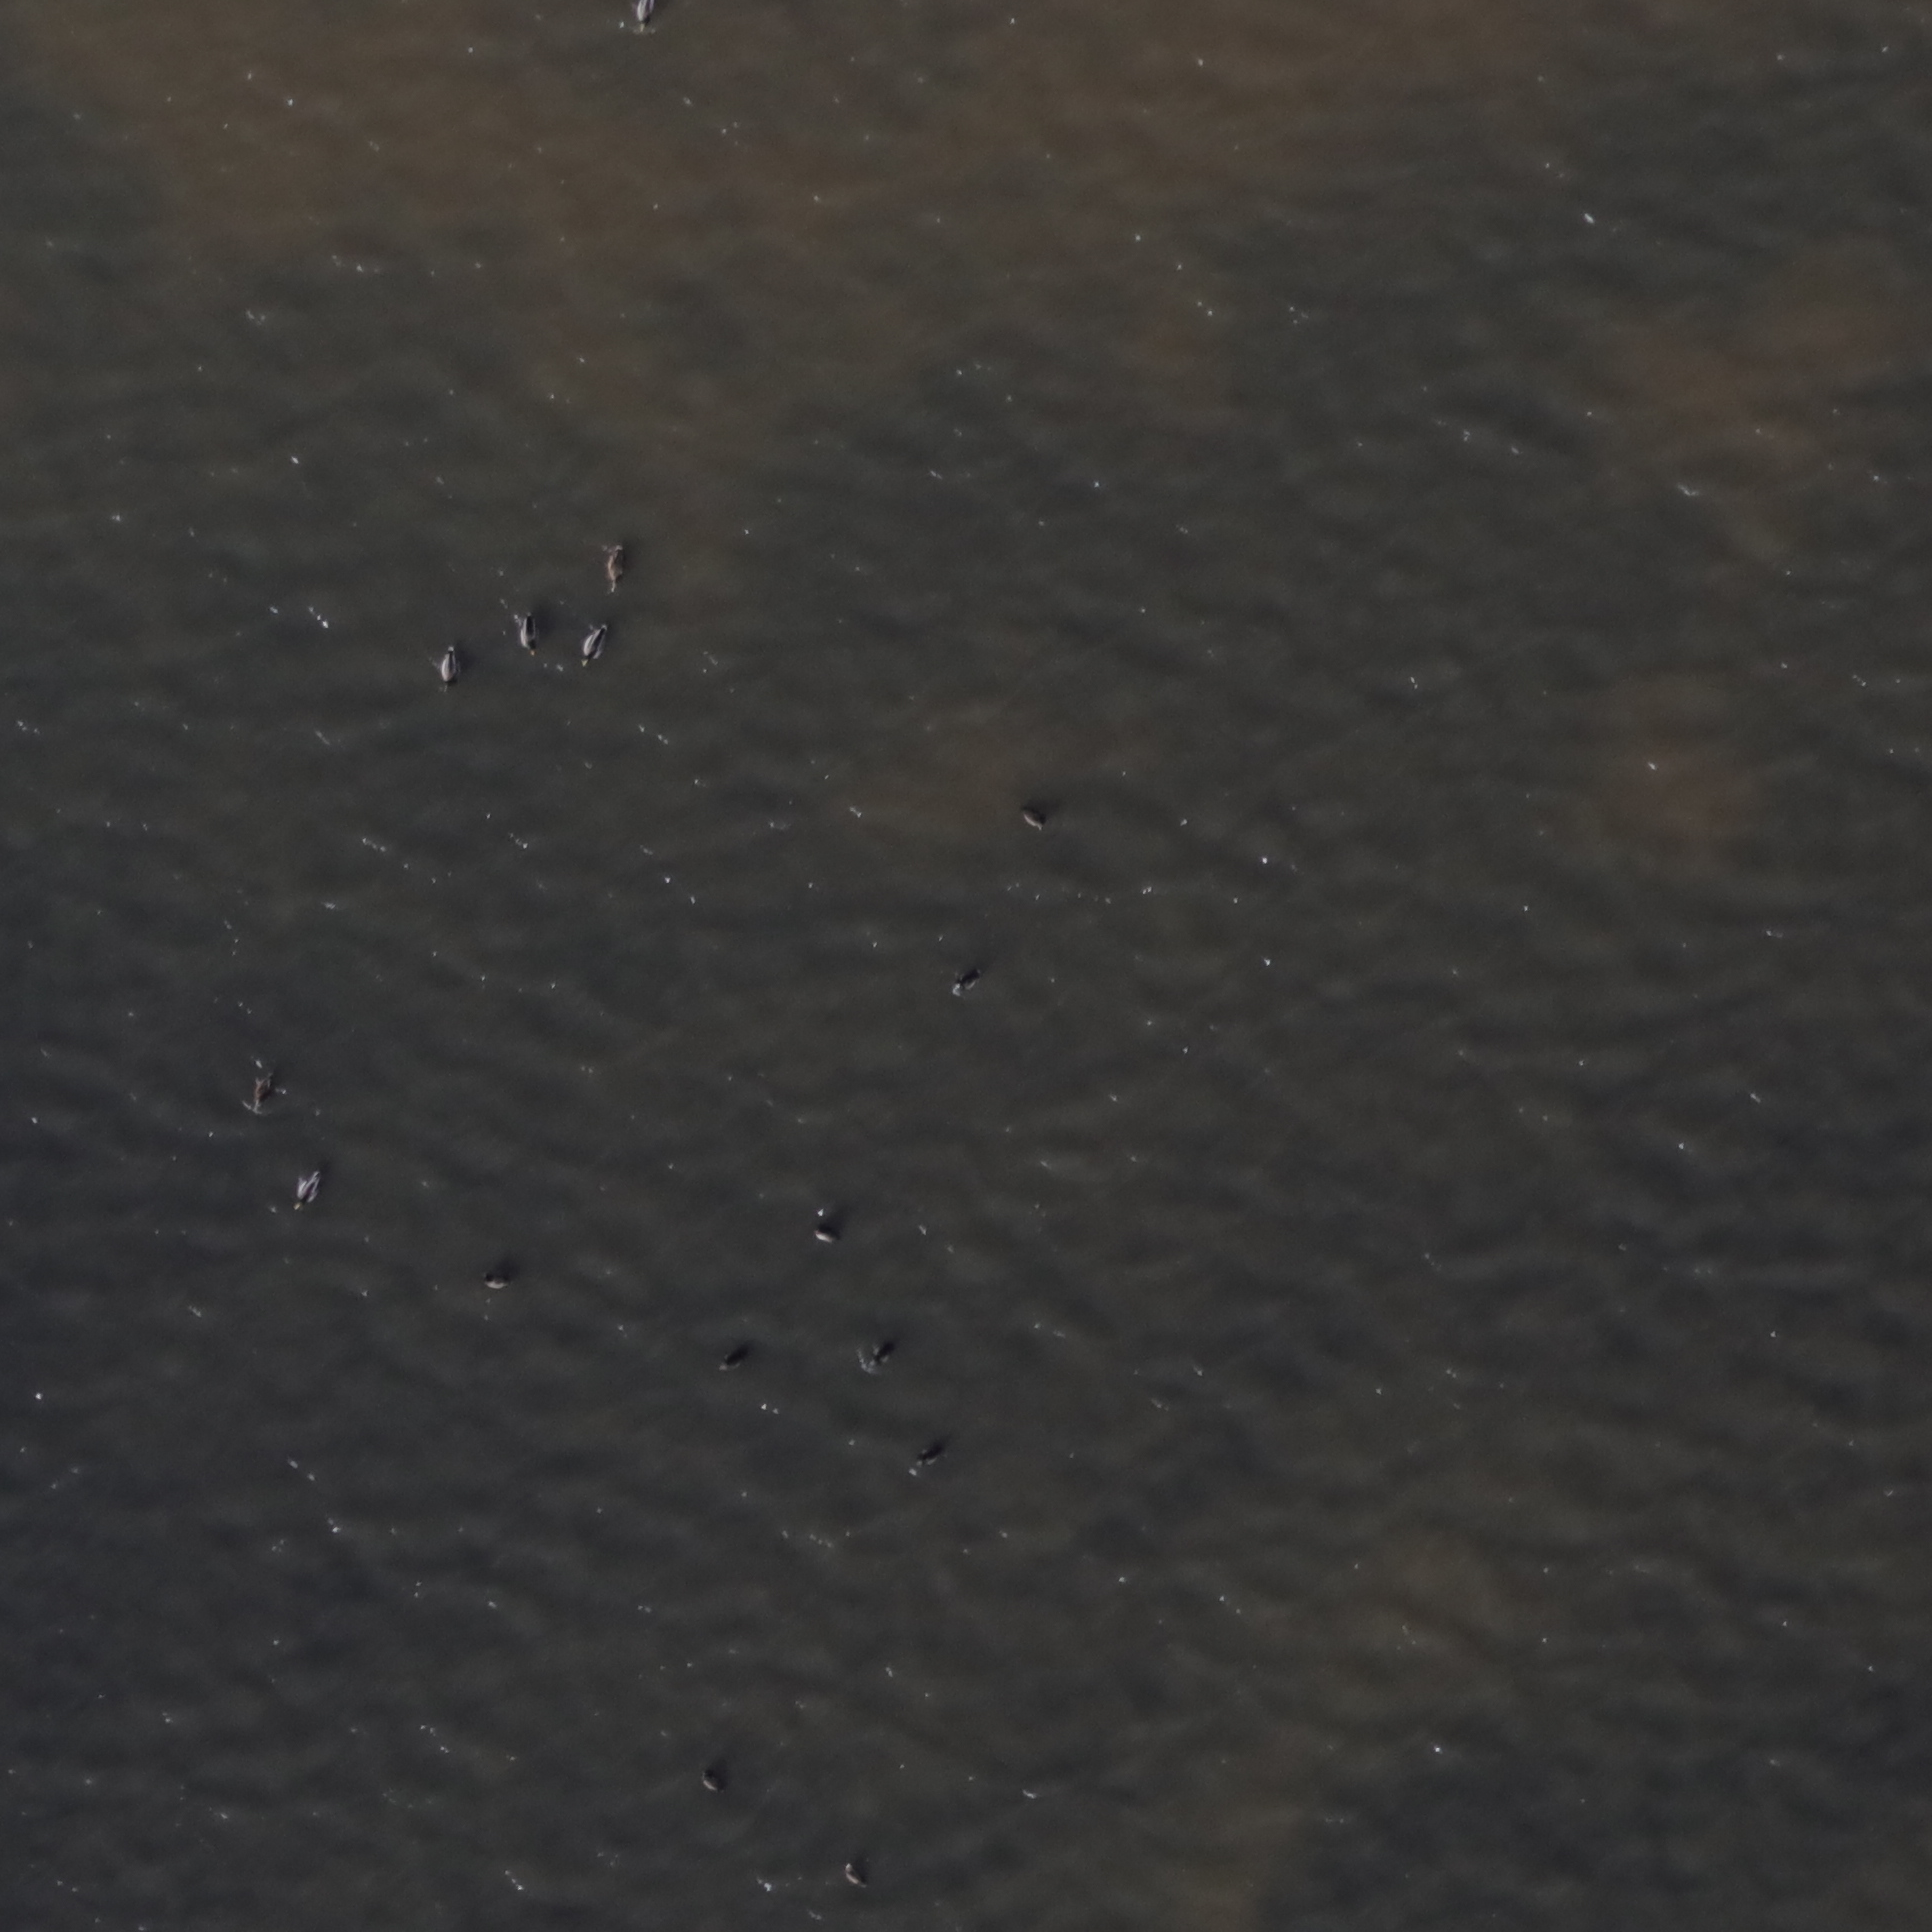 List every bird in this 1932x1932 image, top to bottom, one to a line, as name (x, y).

other bird (646, 9)
other bird (618, 568)
other bird (529, 636)
other bird (594, 648)
other bird (451, 665)
other bird (1033, 817)
other bird (965, 982)
other bird (262, 1090)
other bird (308, 1191)
other bird (831, 1237)
other bird (495, 1280)
other bird (880, 1358)
other bird (737, 1361)
other bird (931, 1455)
other bird (713, 1781)
other bird (853, 1875)